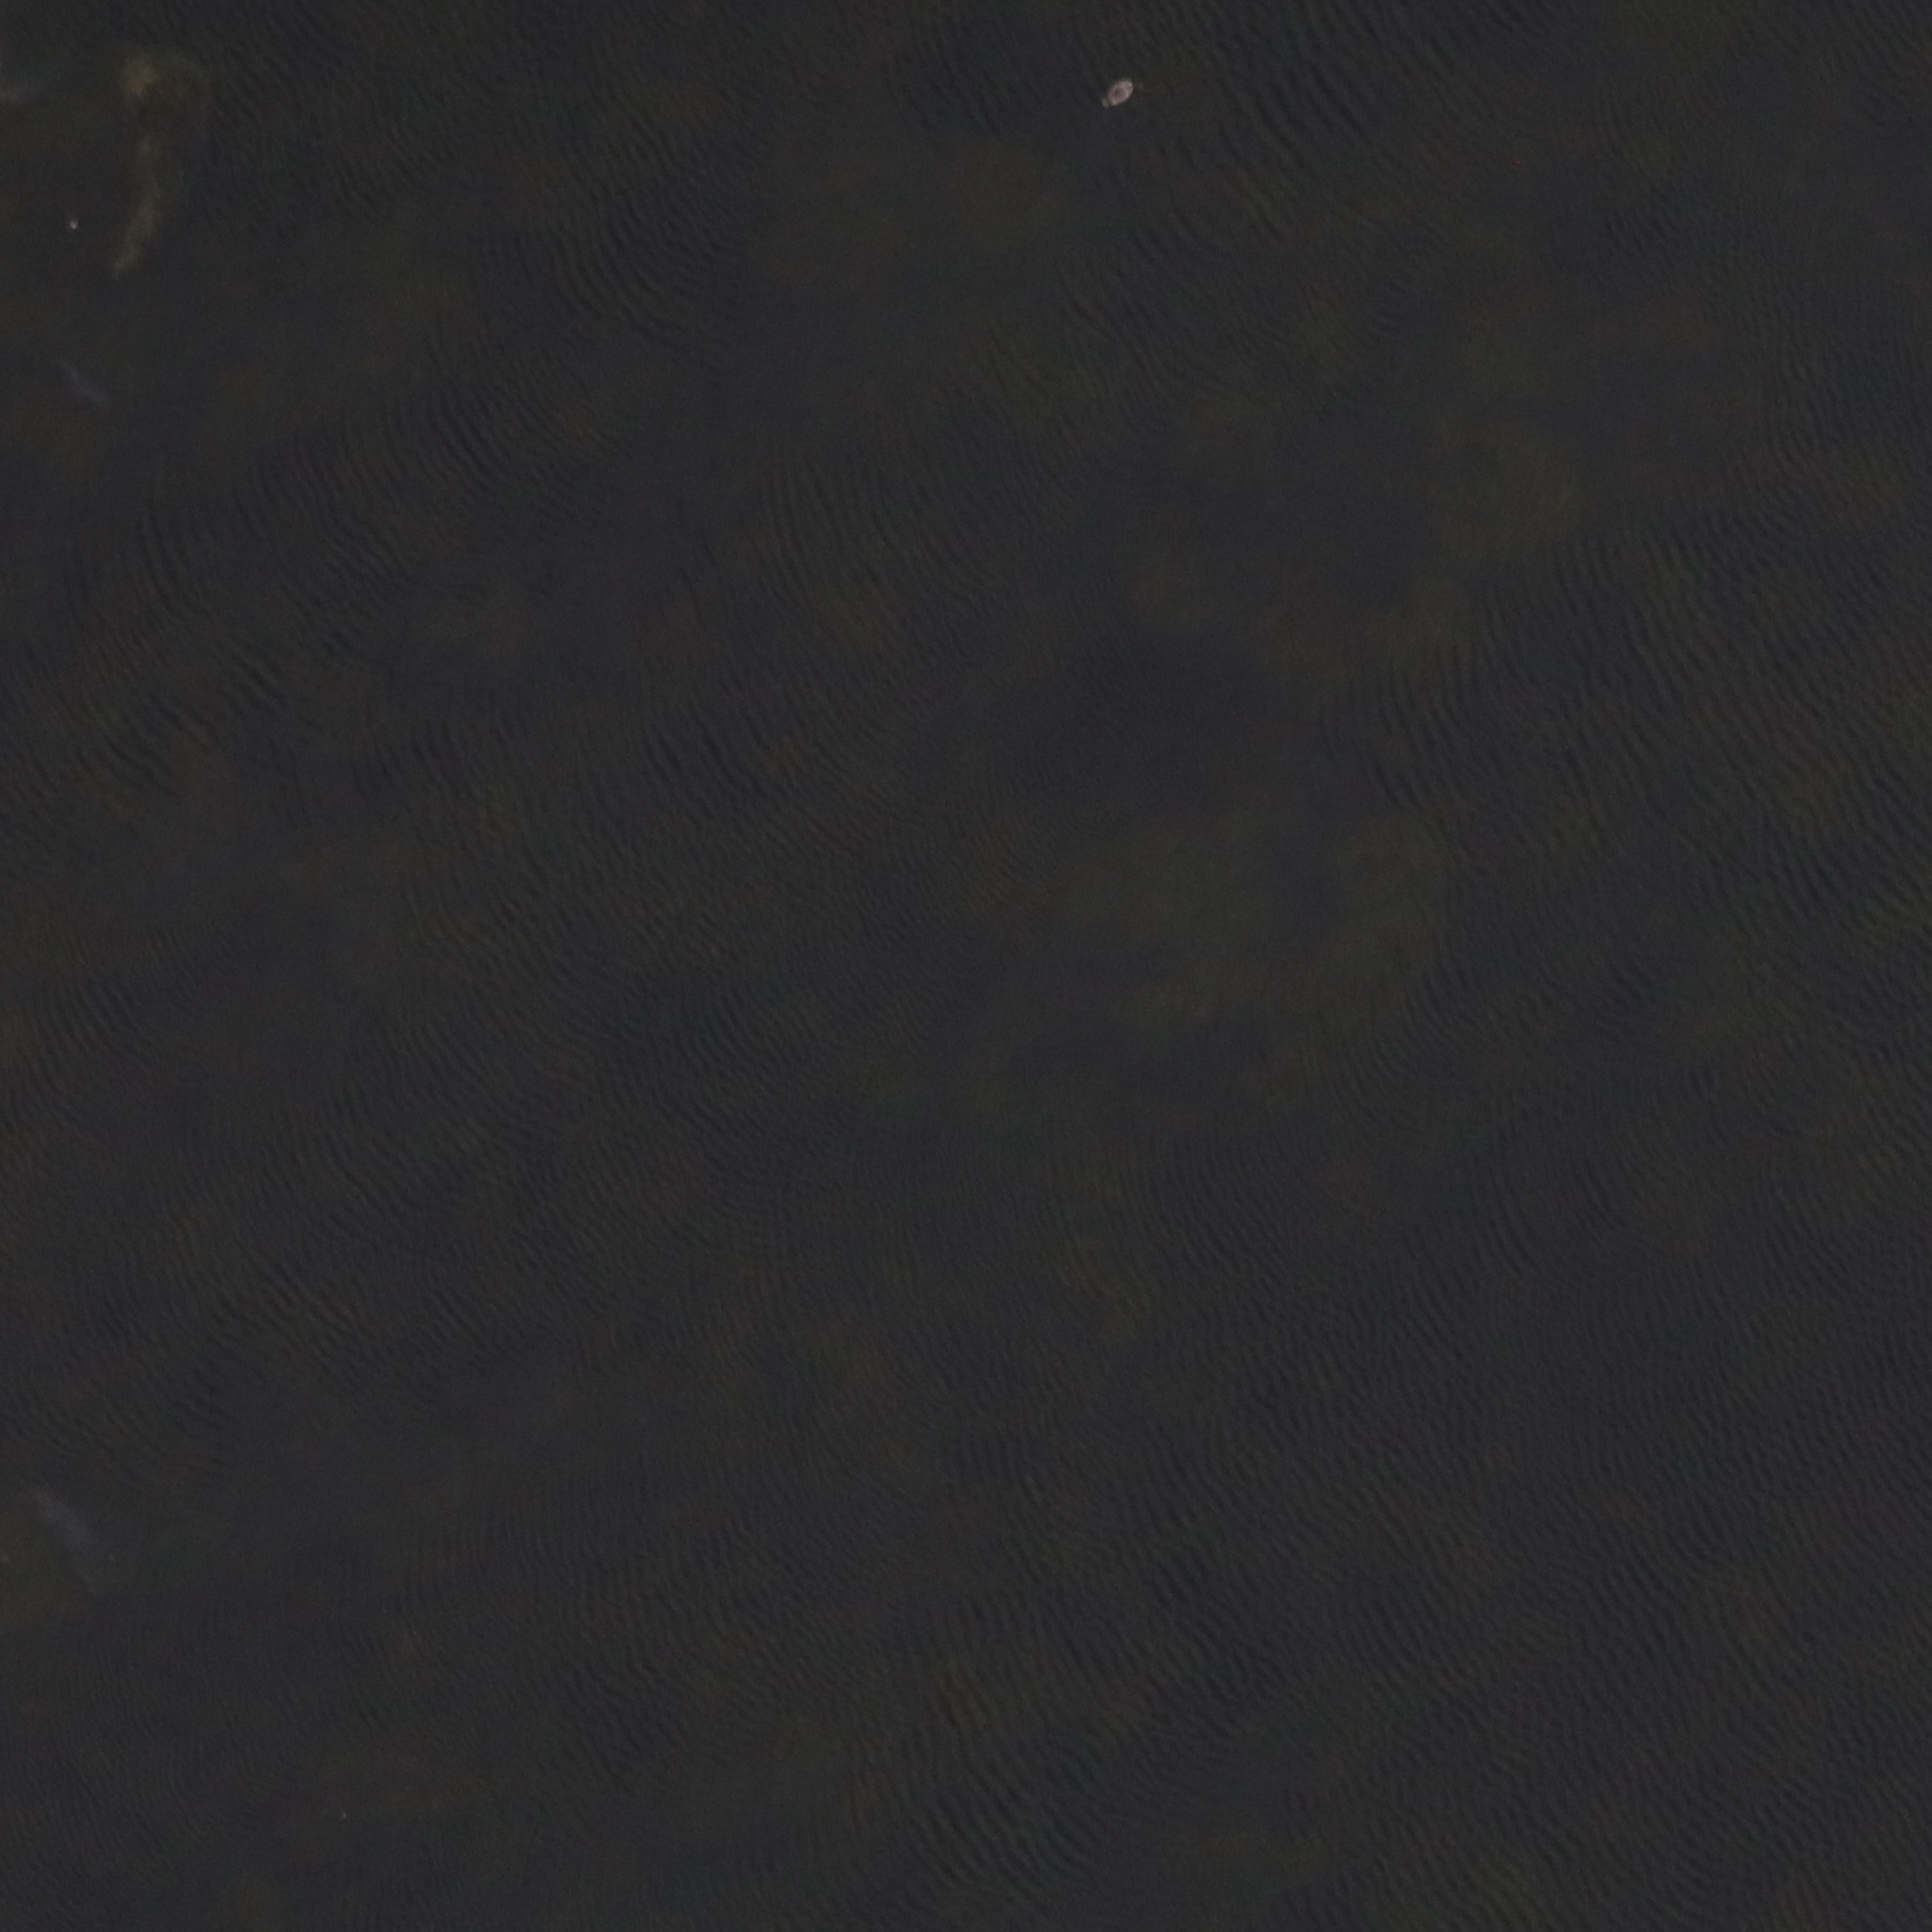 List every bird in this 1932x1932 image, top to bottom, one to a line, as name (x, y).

other bird (1119, 94)